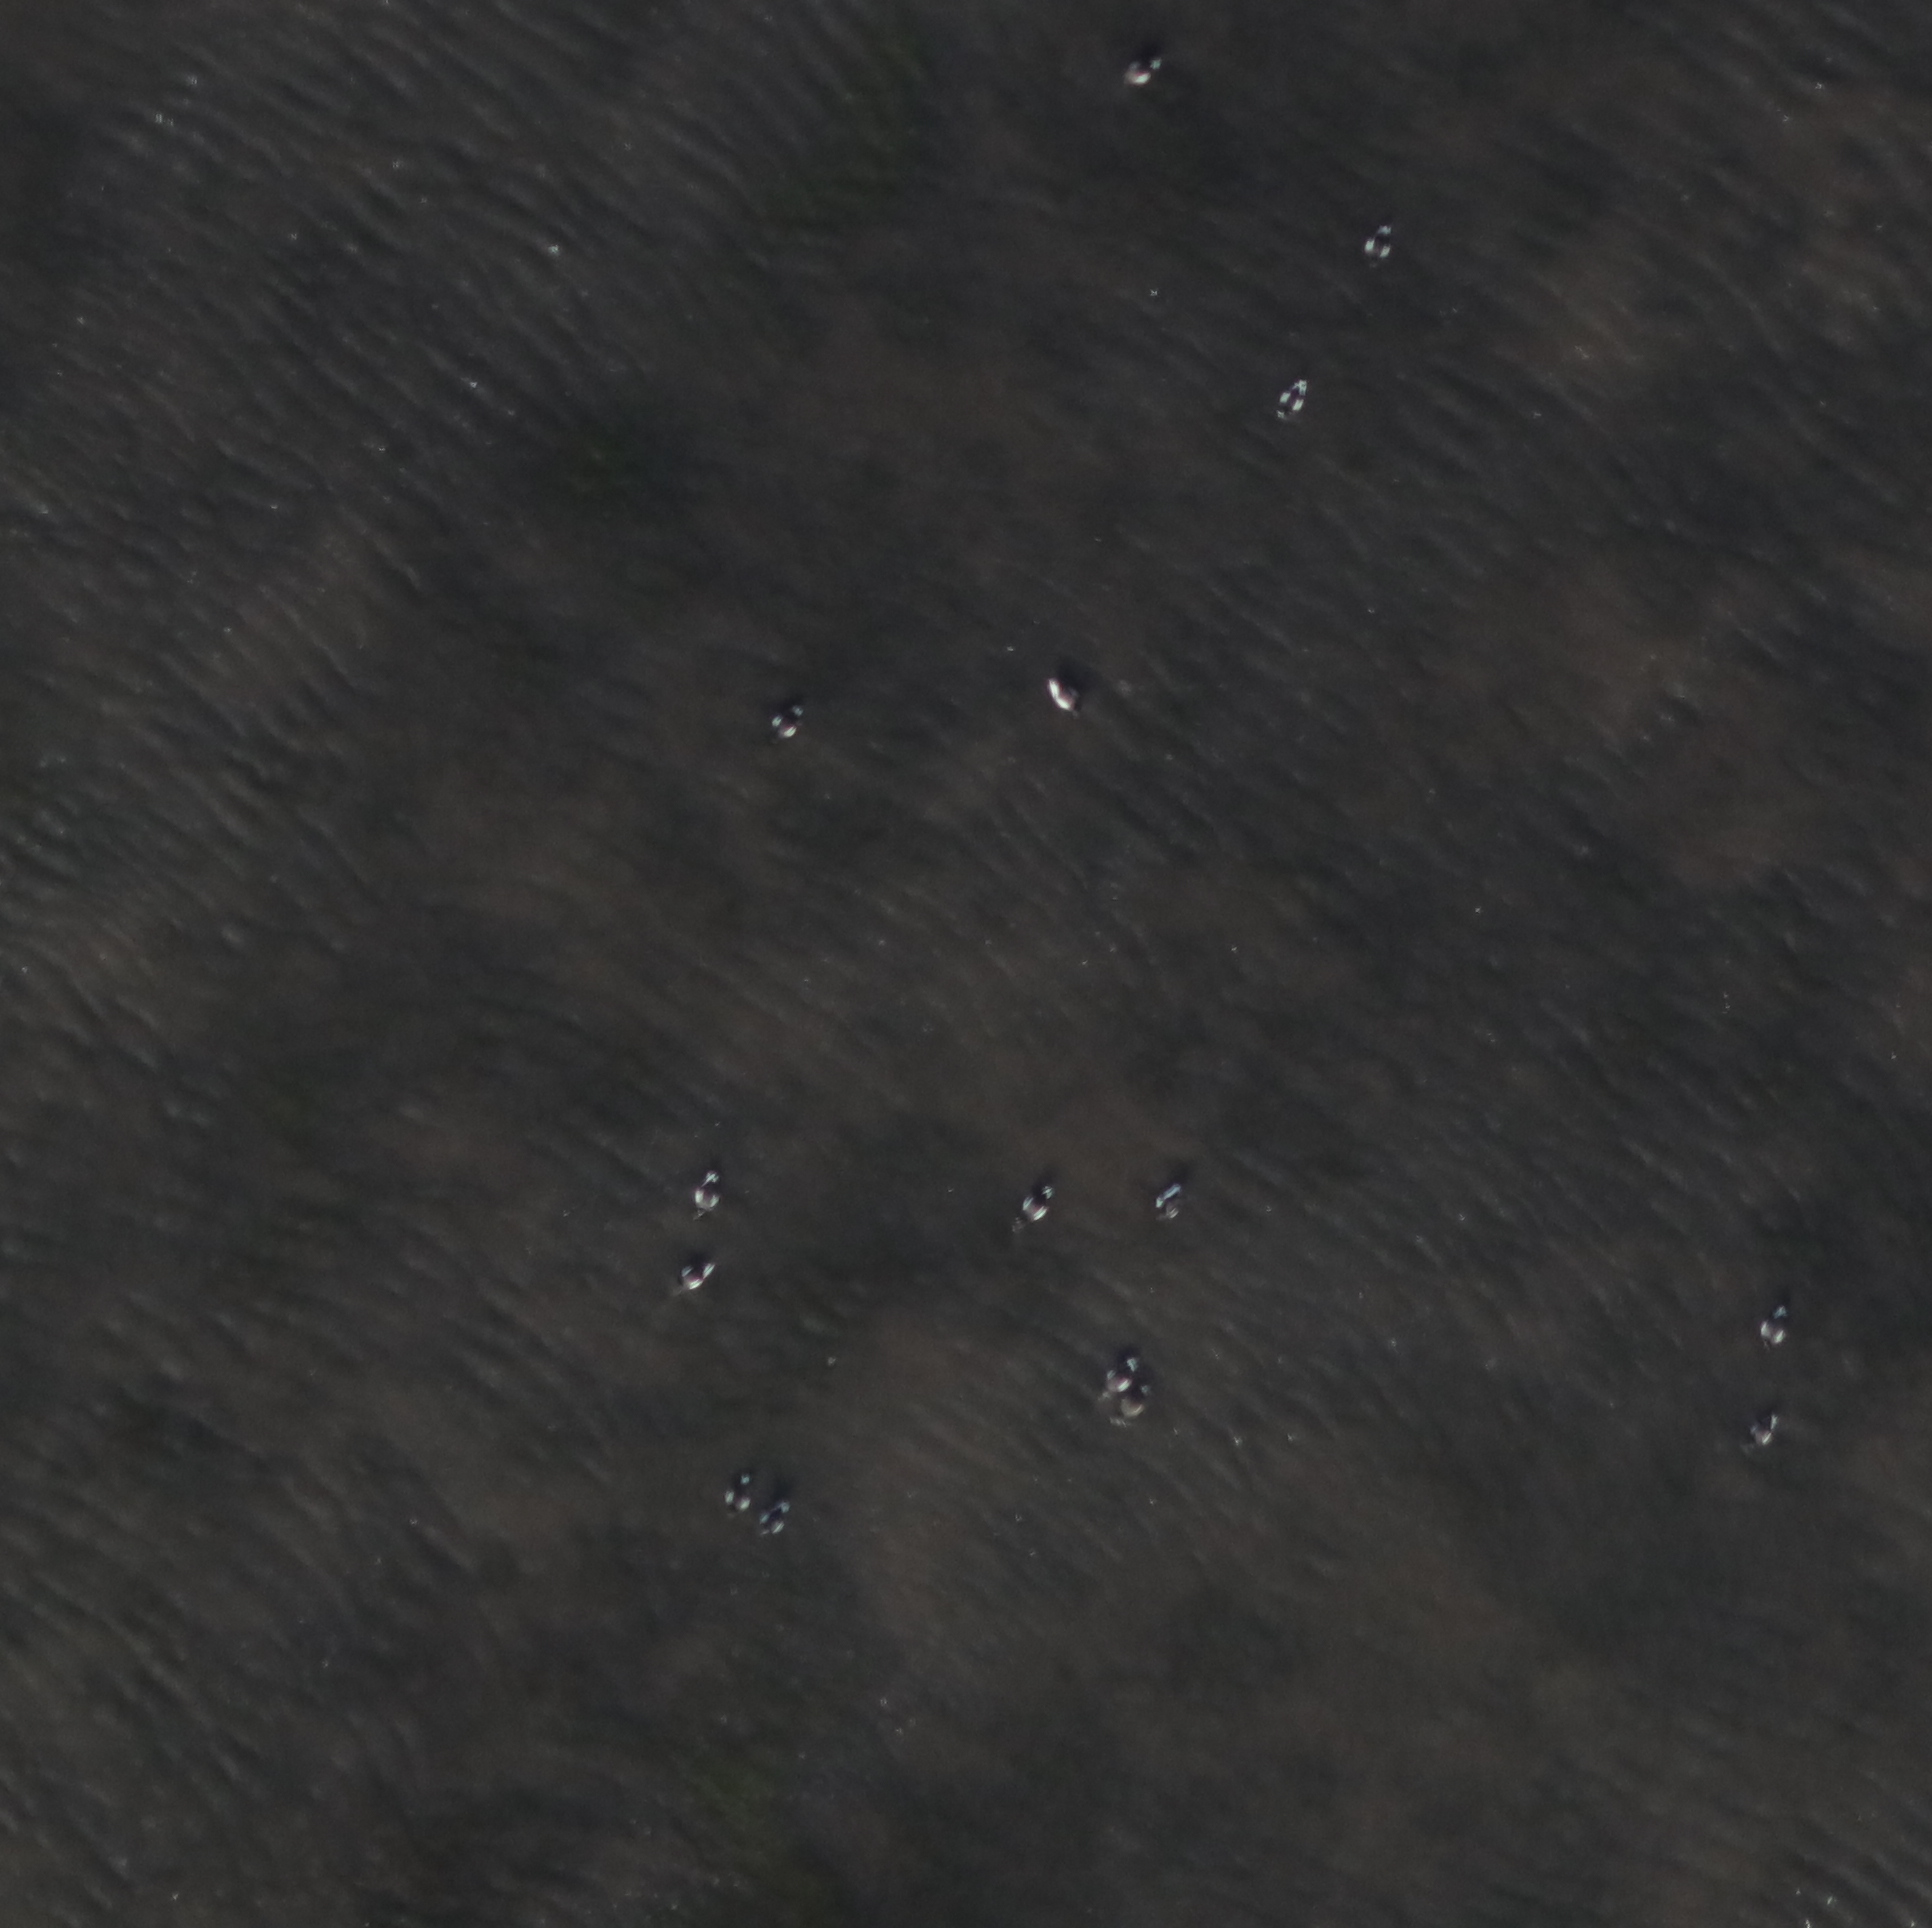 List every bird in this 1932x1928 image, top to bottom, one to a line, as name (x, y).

brant (1133, 70)
brant (1381, 243)
brant (1292, 401)
brant (1067, 700)
brant (786, 731)
brant (706, 1195)
brant (1167, 1199)
brant (1035, 1206)
brant (691, 1274)
brant (1773, 1326)
brant (1113, 1370)
brant (1140, 1401)
brant (1757, 1427)
brant (742, 1494)
brant (773, 1524)